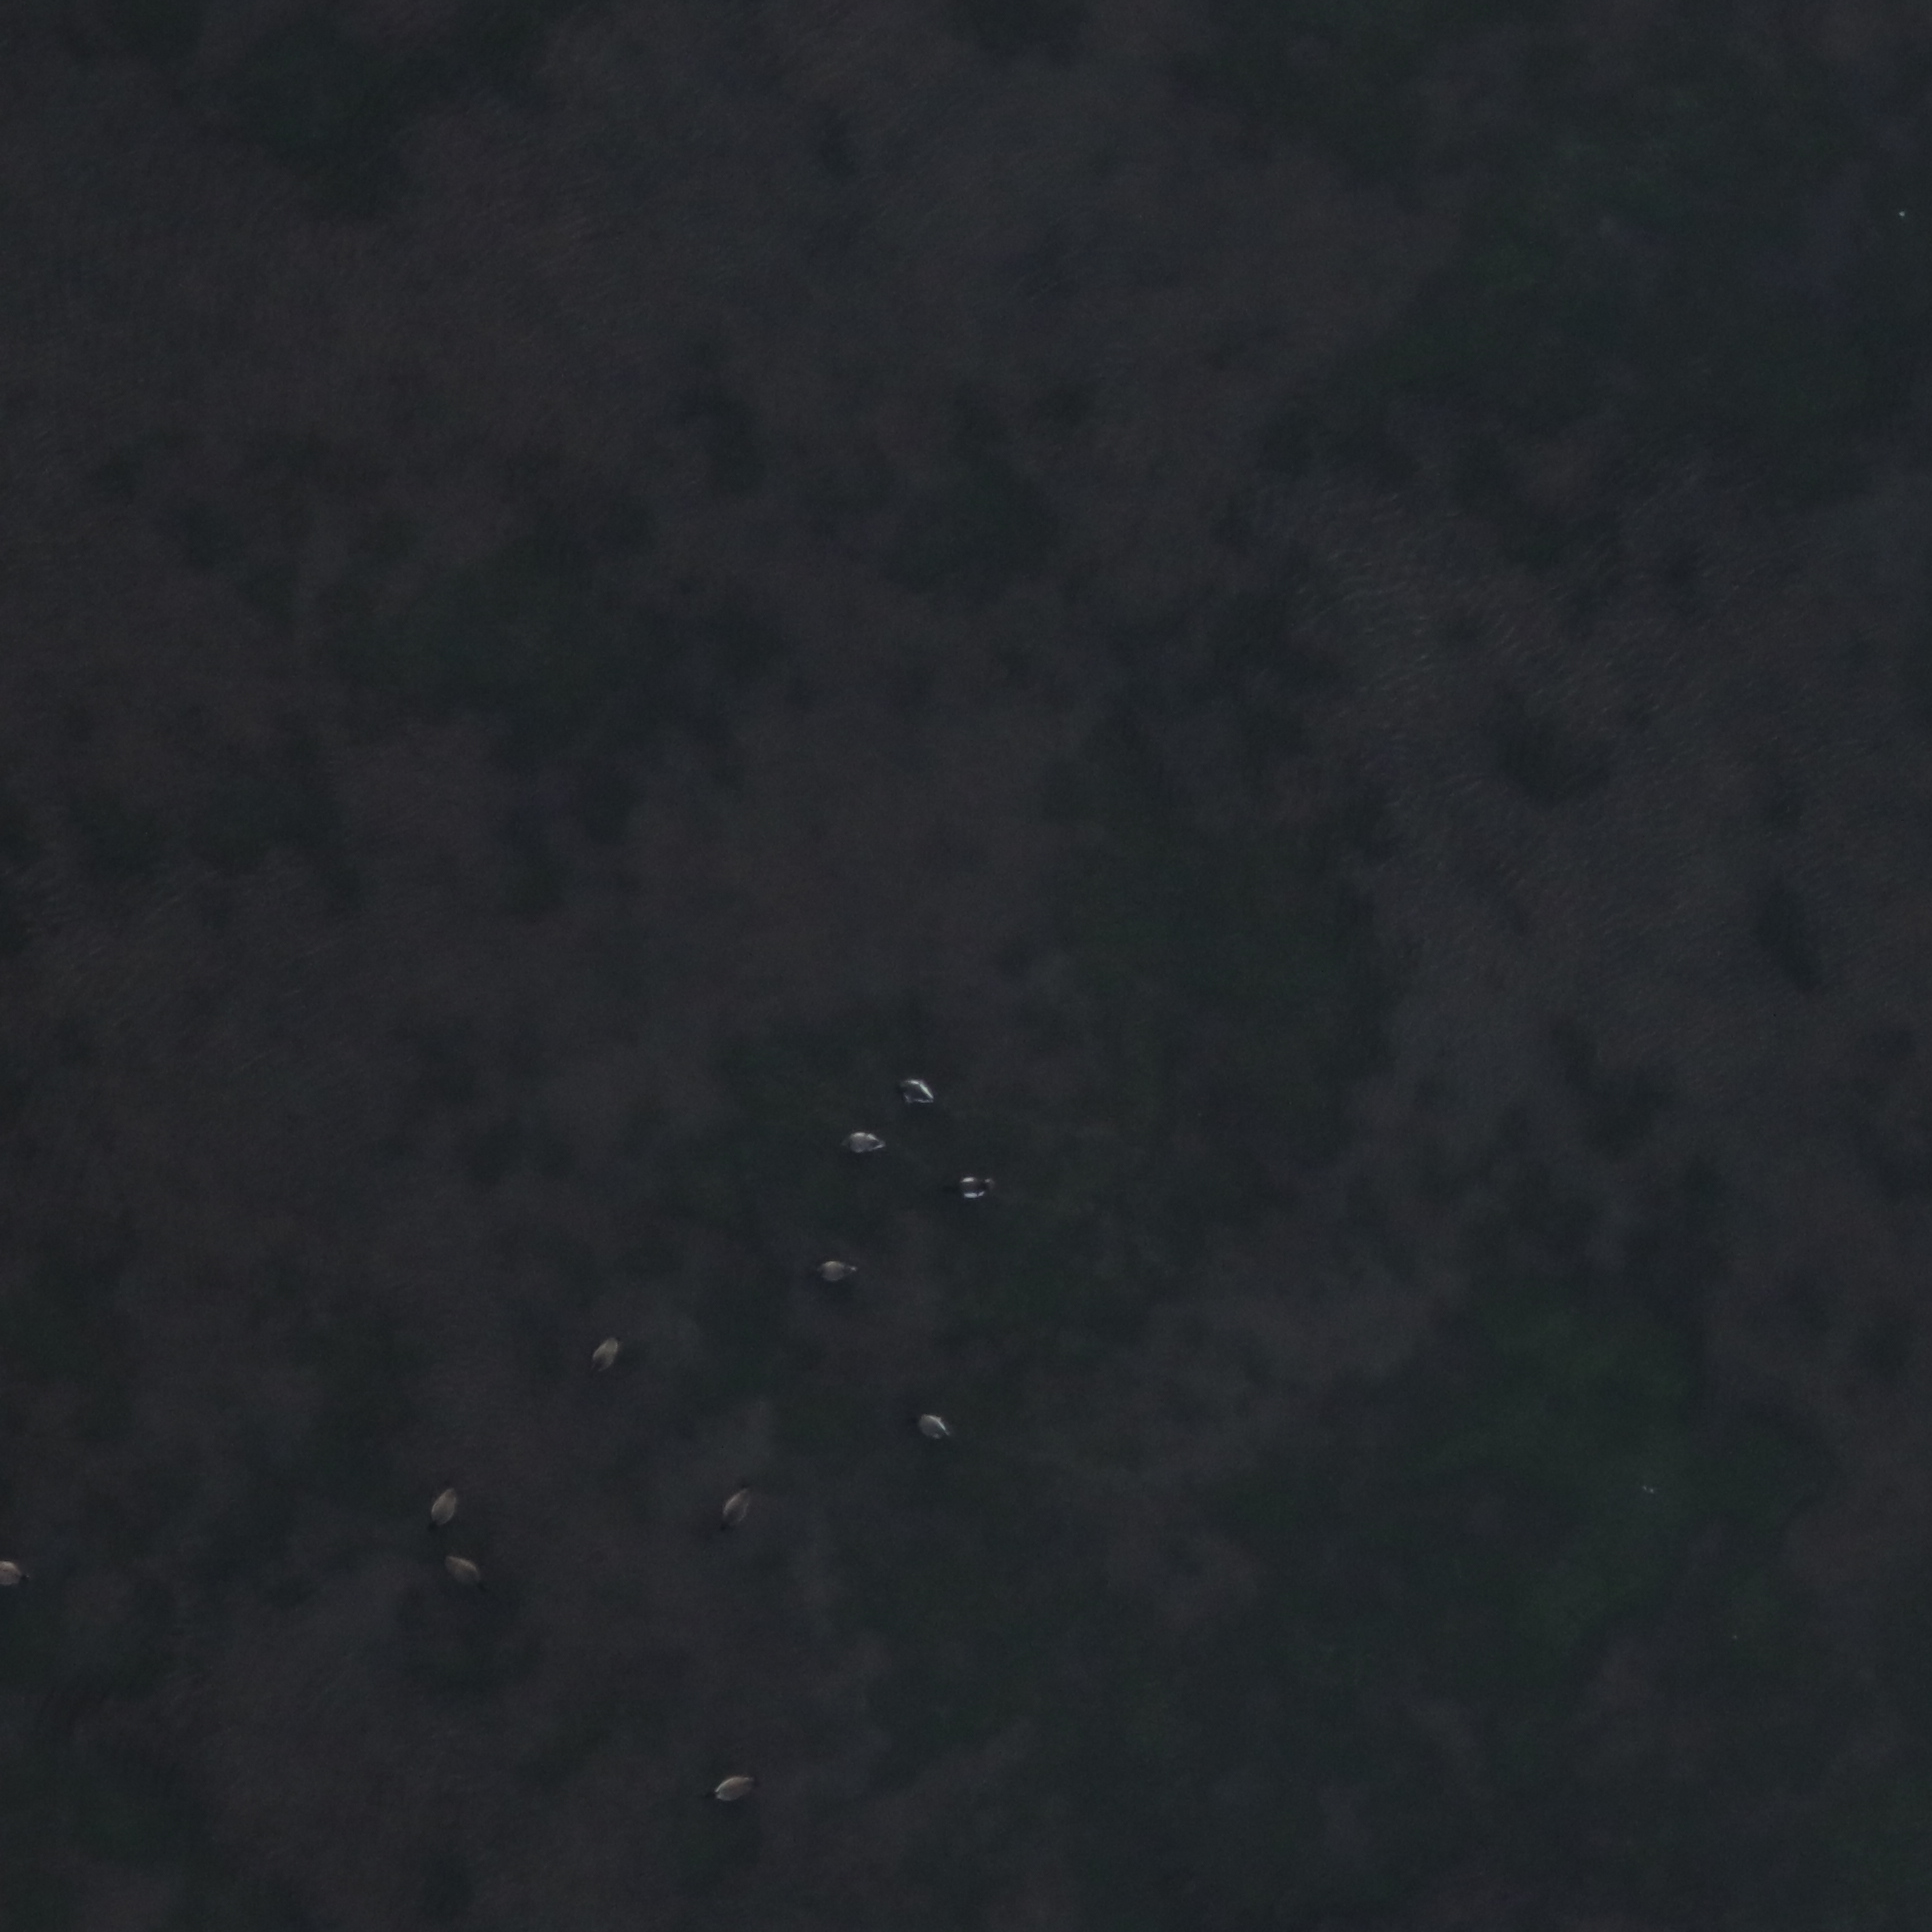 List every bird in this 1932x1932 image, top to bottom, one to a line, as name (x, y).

brant (913, 1091)
brant (861, 1142)
brant (973, 1187)
brant (837, 1273)
Canada goose (606, 1355)
Canada goose (933, 1426)
Canada goose (445, 1507)
Canada goose (737, 1508)
Canada goose (464, 1571)
Canada goose (6, 1573)
Canada goose (736, 1790)